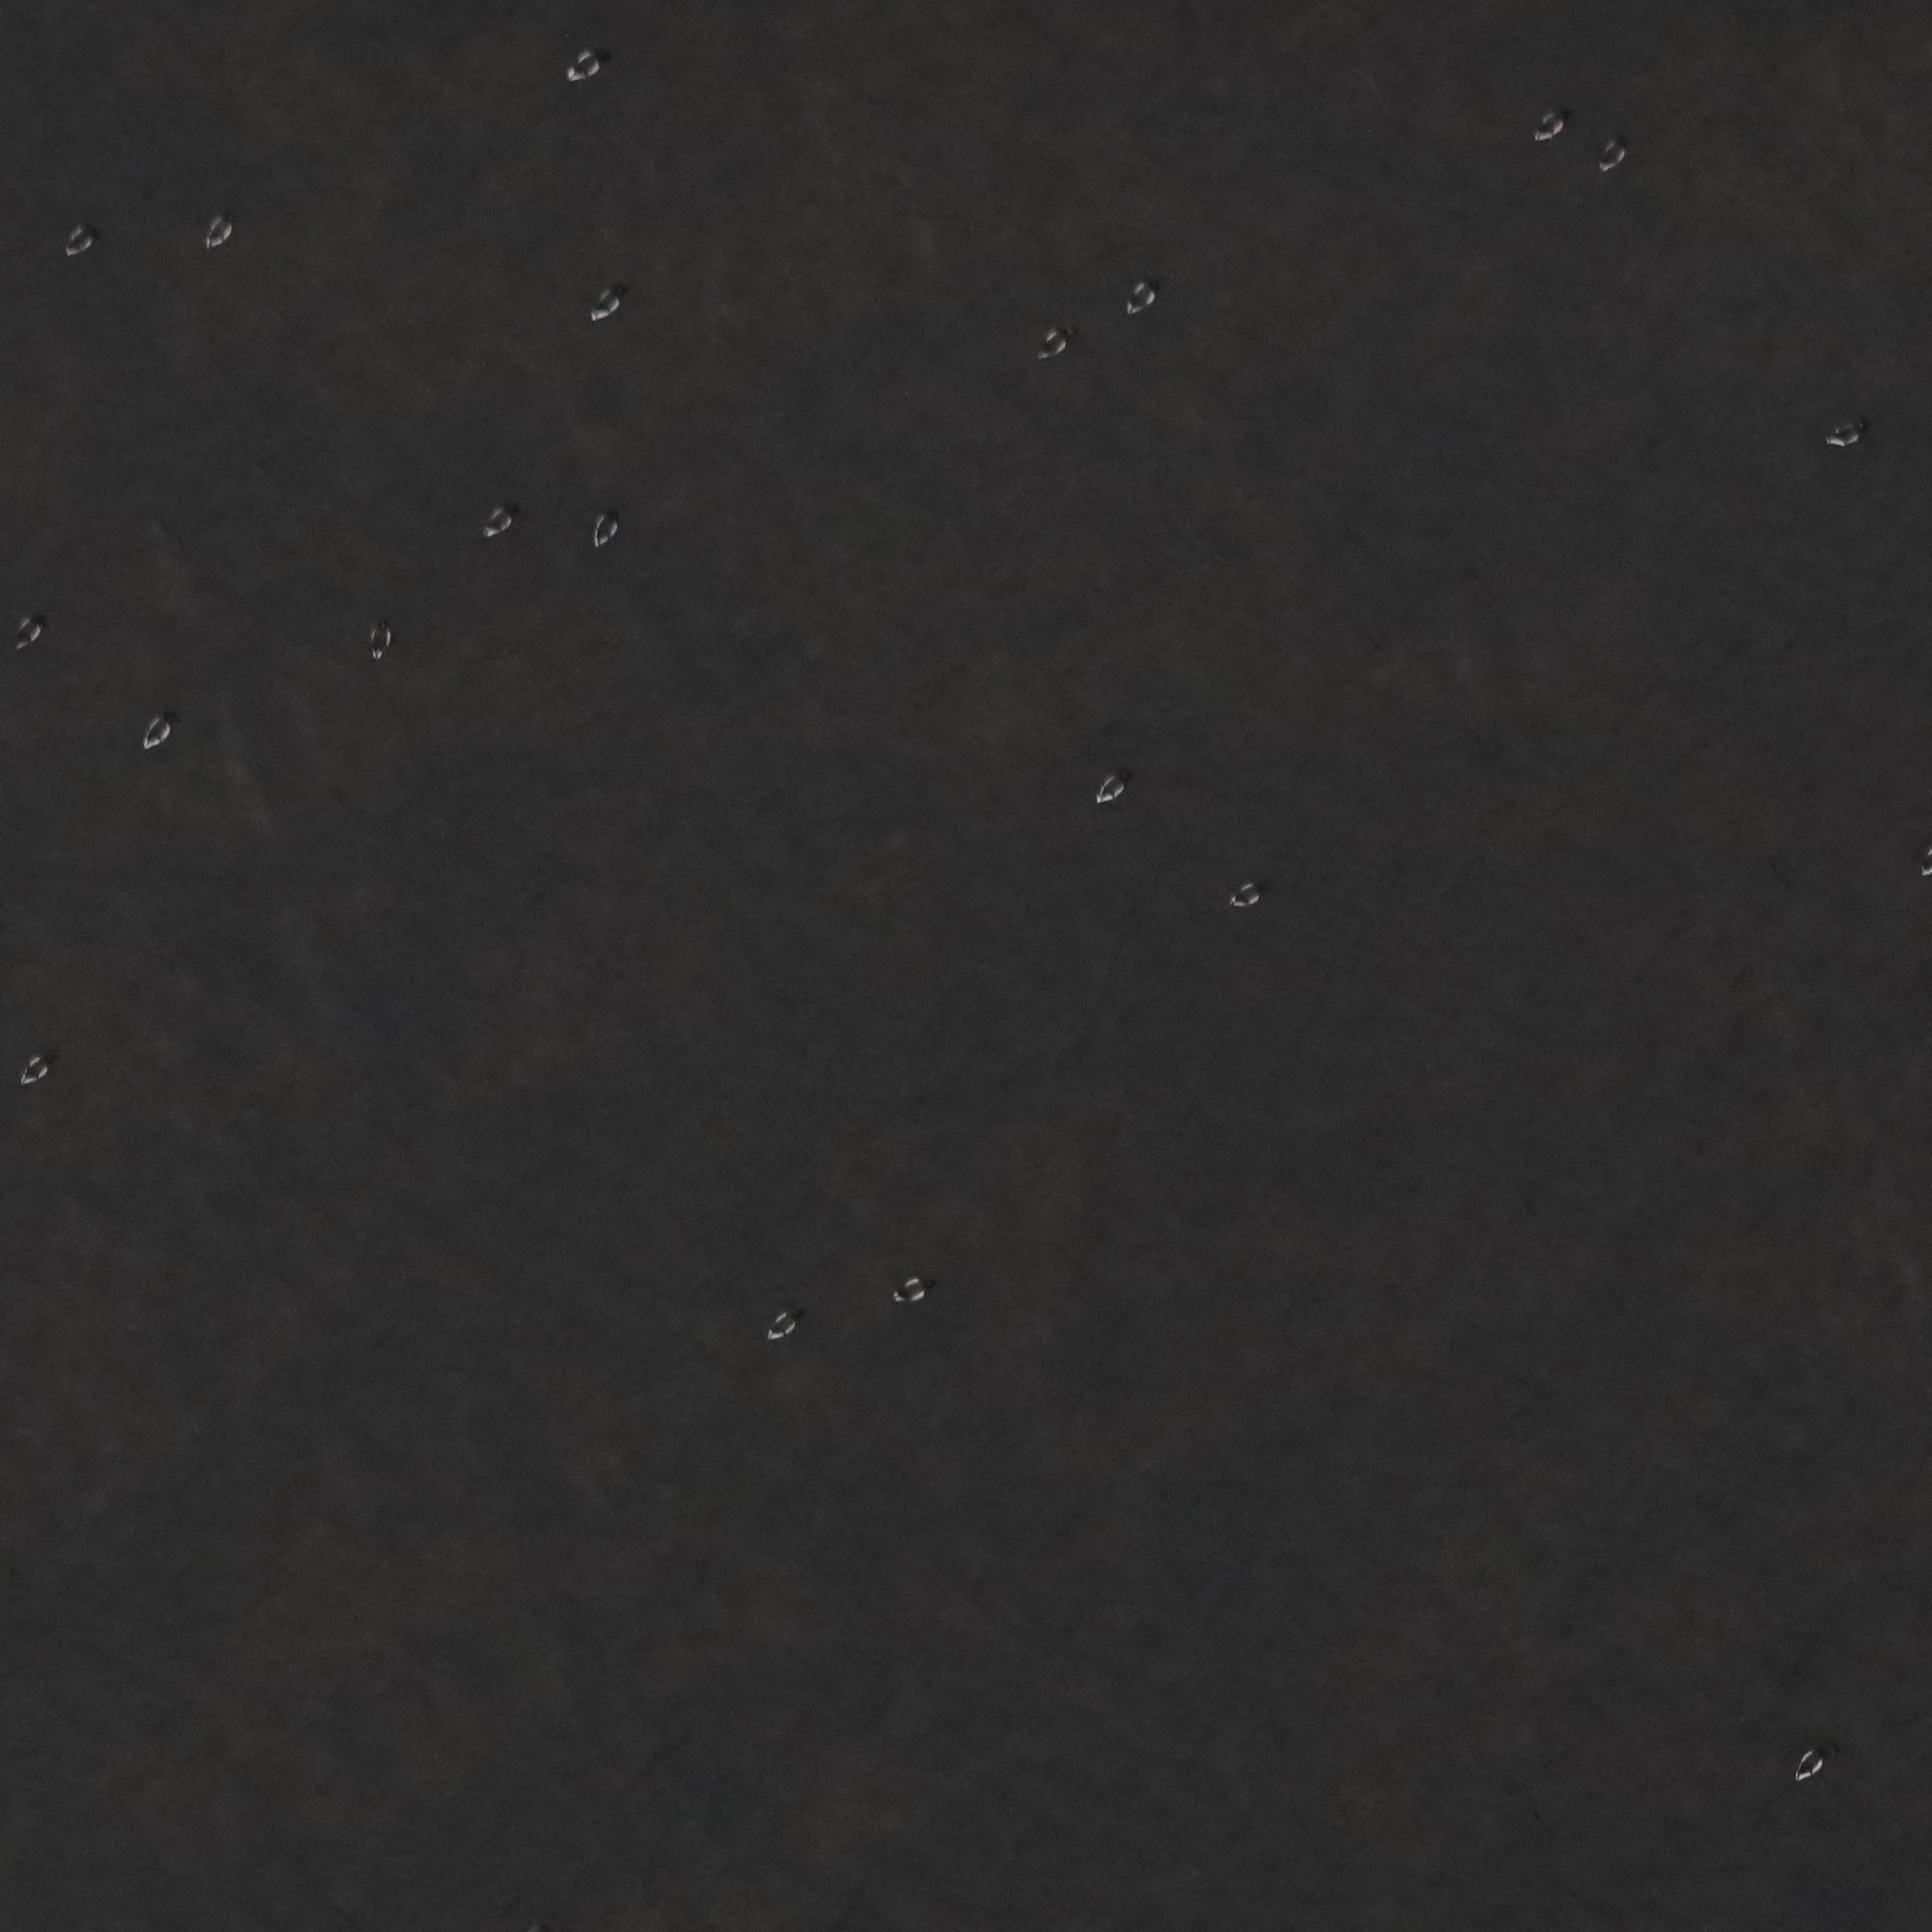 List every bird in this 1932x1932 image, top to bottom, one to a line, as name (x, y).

brant (587, 65)
brant (1550, 126)
brant (1615, 156)
brant (221, 233)
brant (79, 241)
brant (1142, 296)
brant (608, 303)
brant (1054, 342)
brant (1847, 435)
brant (499, 522)
brant (606, 529)
brant (31, 630)
brant (382, 640)
brant (158, 731)
brant (1113, 785)
brant (1247, 895)
brant (35, 1069)
brant (913, 1291)
brant (783, 1327)
brant (1810, 1763)